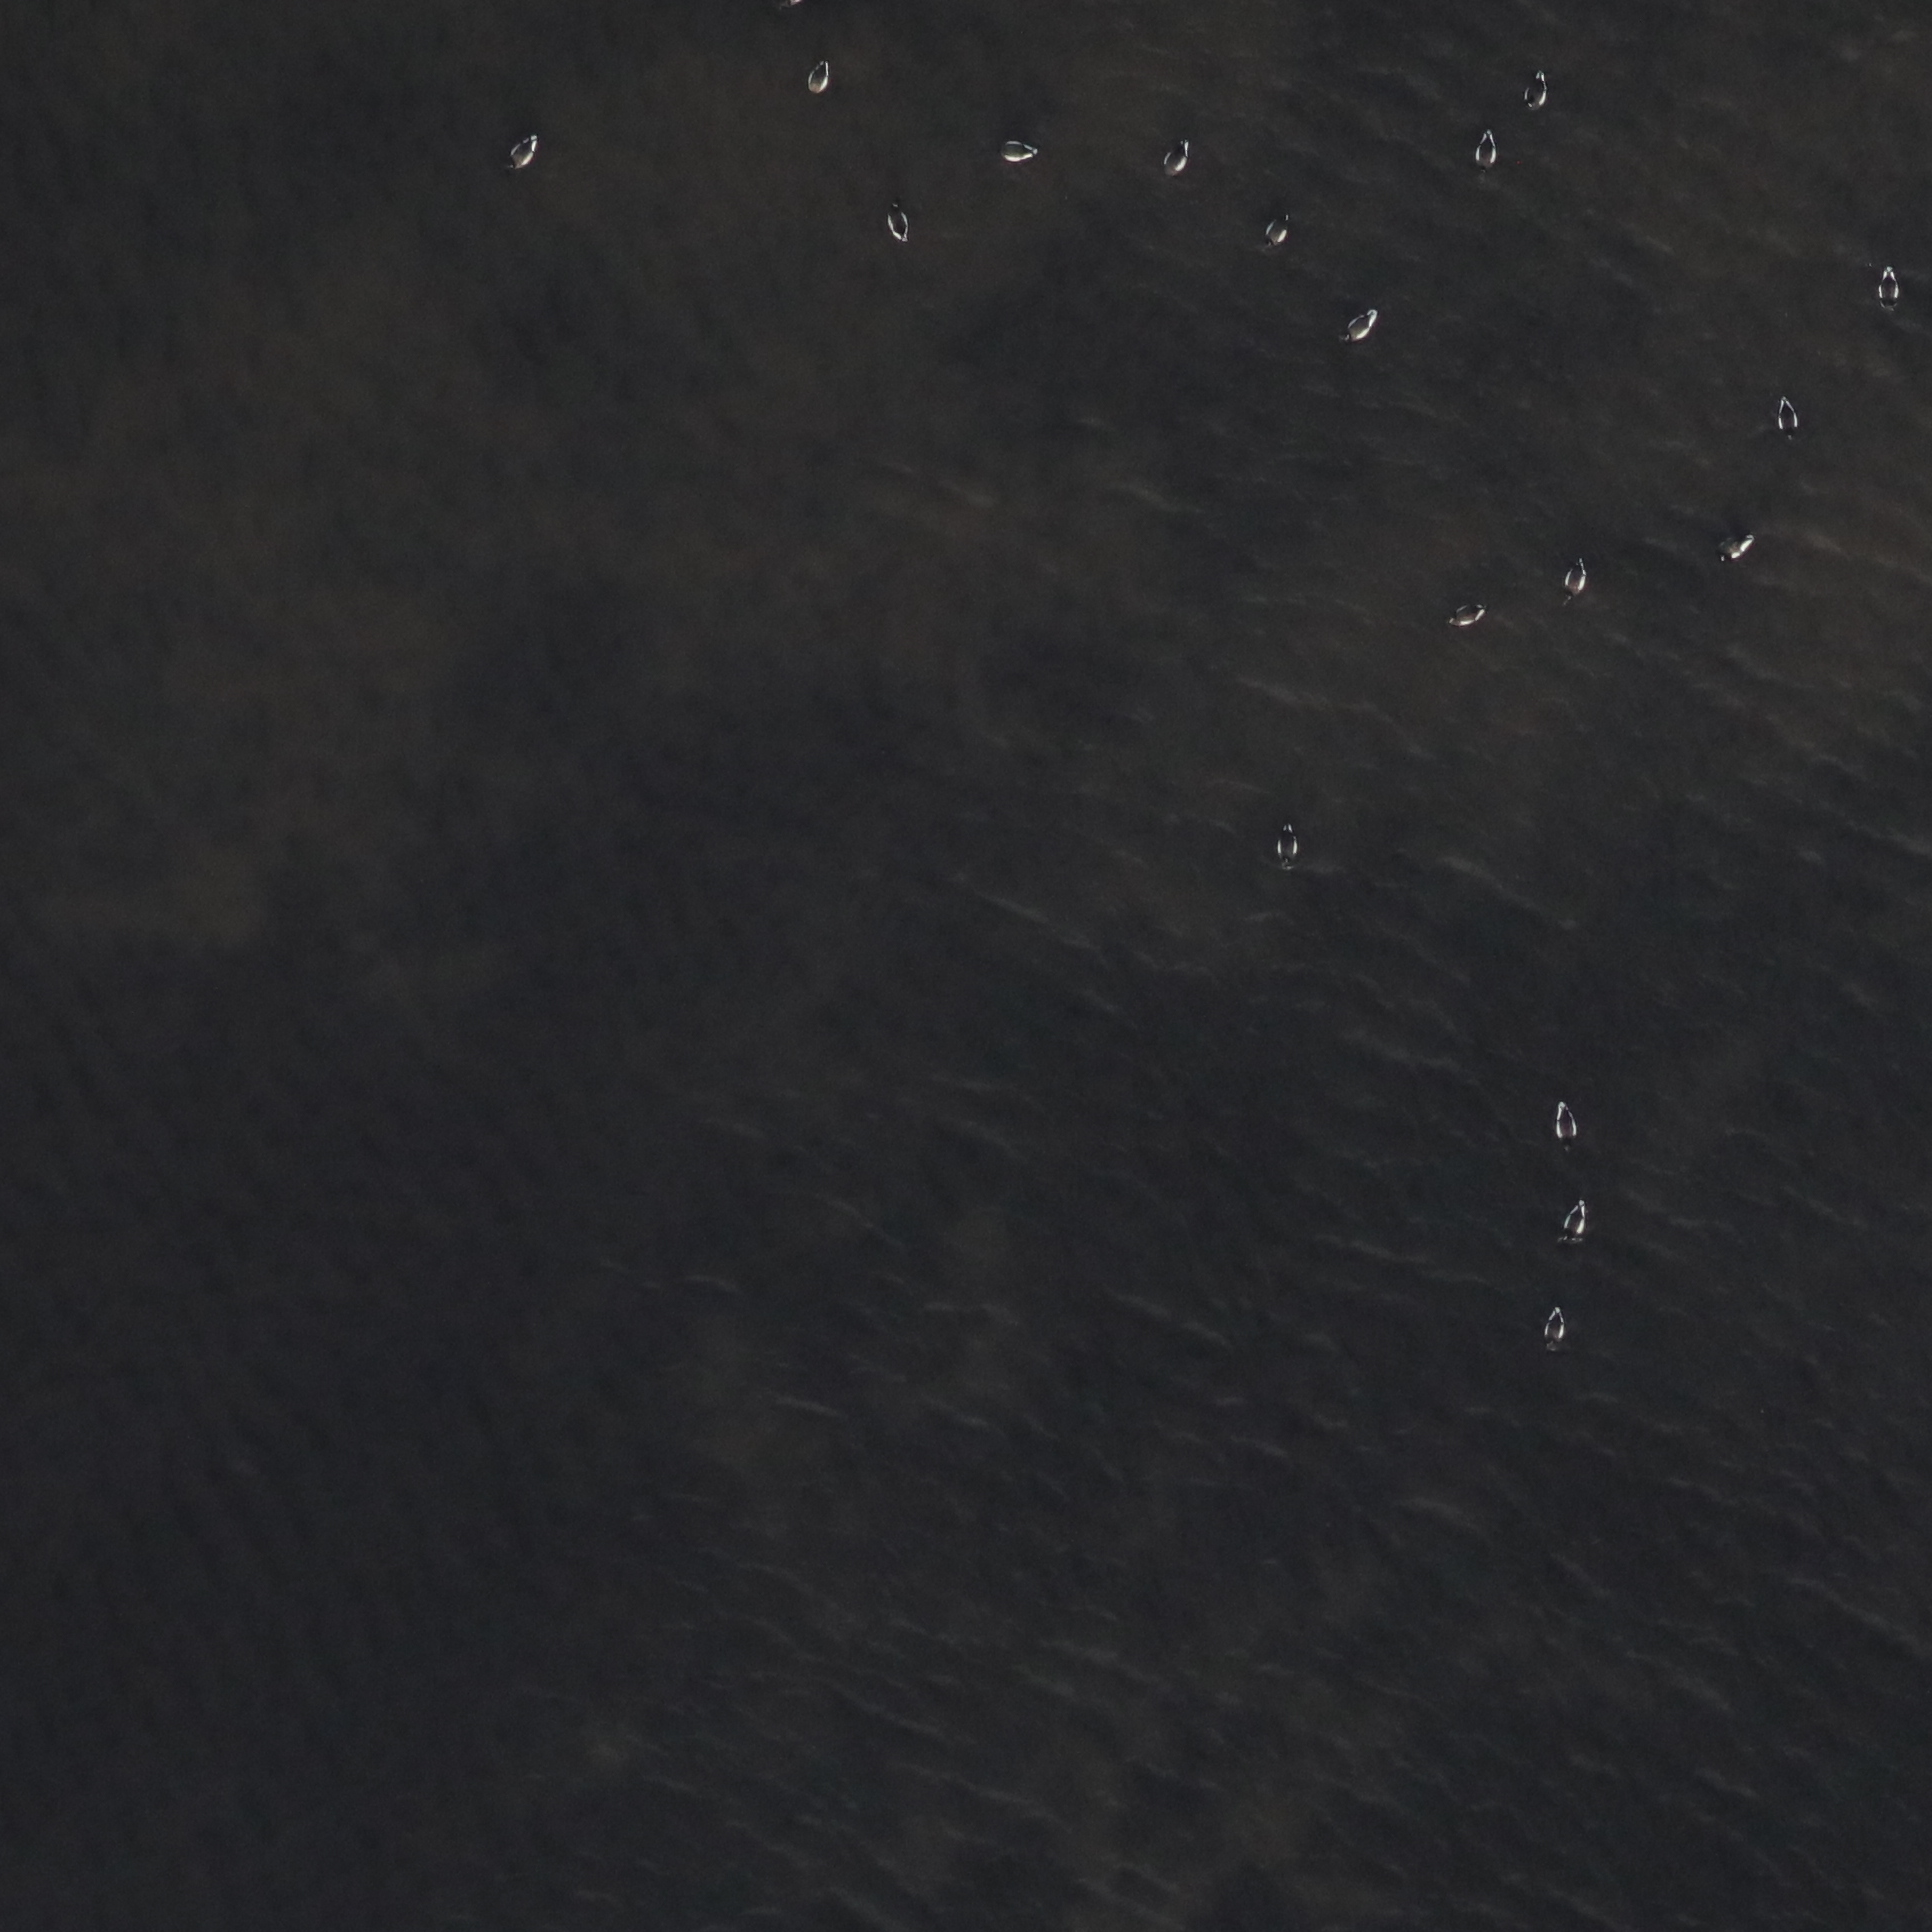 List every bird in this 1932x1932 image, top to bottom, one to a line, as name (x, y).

brant (814, 73)
brant (1536, 93)
brant (1018, 152)
brant (1486, 152)
brant (522, 154)
brant (1176, 159)
brant (899, 223)
brant (1274, 234)
brant (1889, 290)
brant (1358, 327)
brant (1786, 420)
brant (1732, 549)
brant (1574, 582)
brant (1466, 618)
brant (1287, 846)
brant (1565, 1123)
brant (1573, 1223)
brant (1553, 1328)